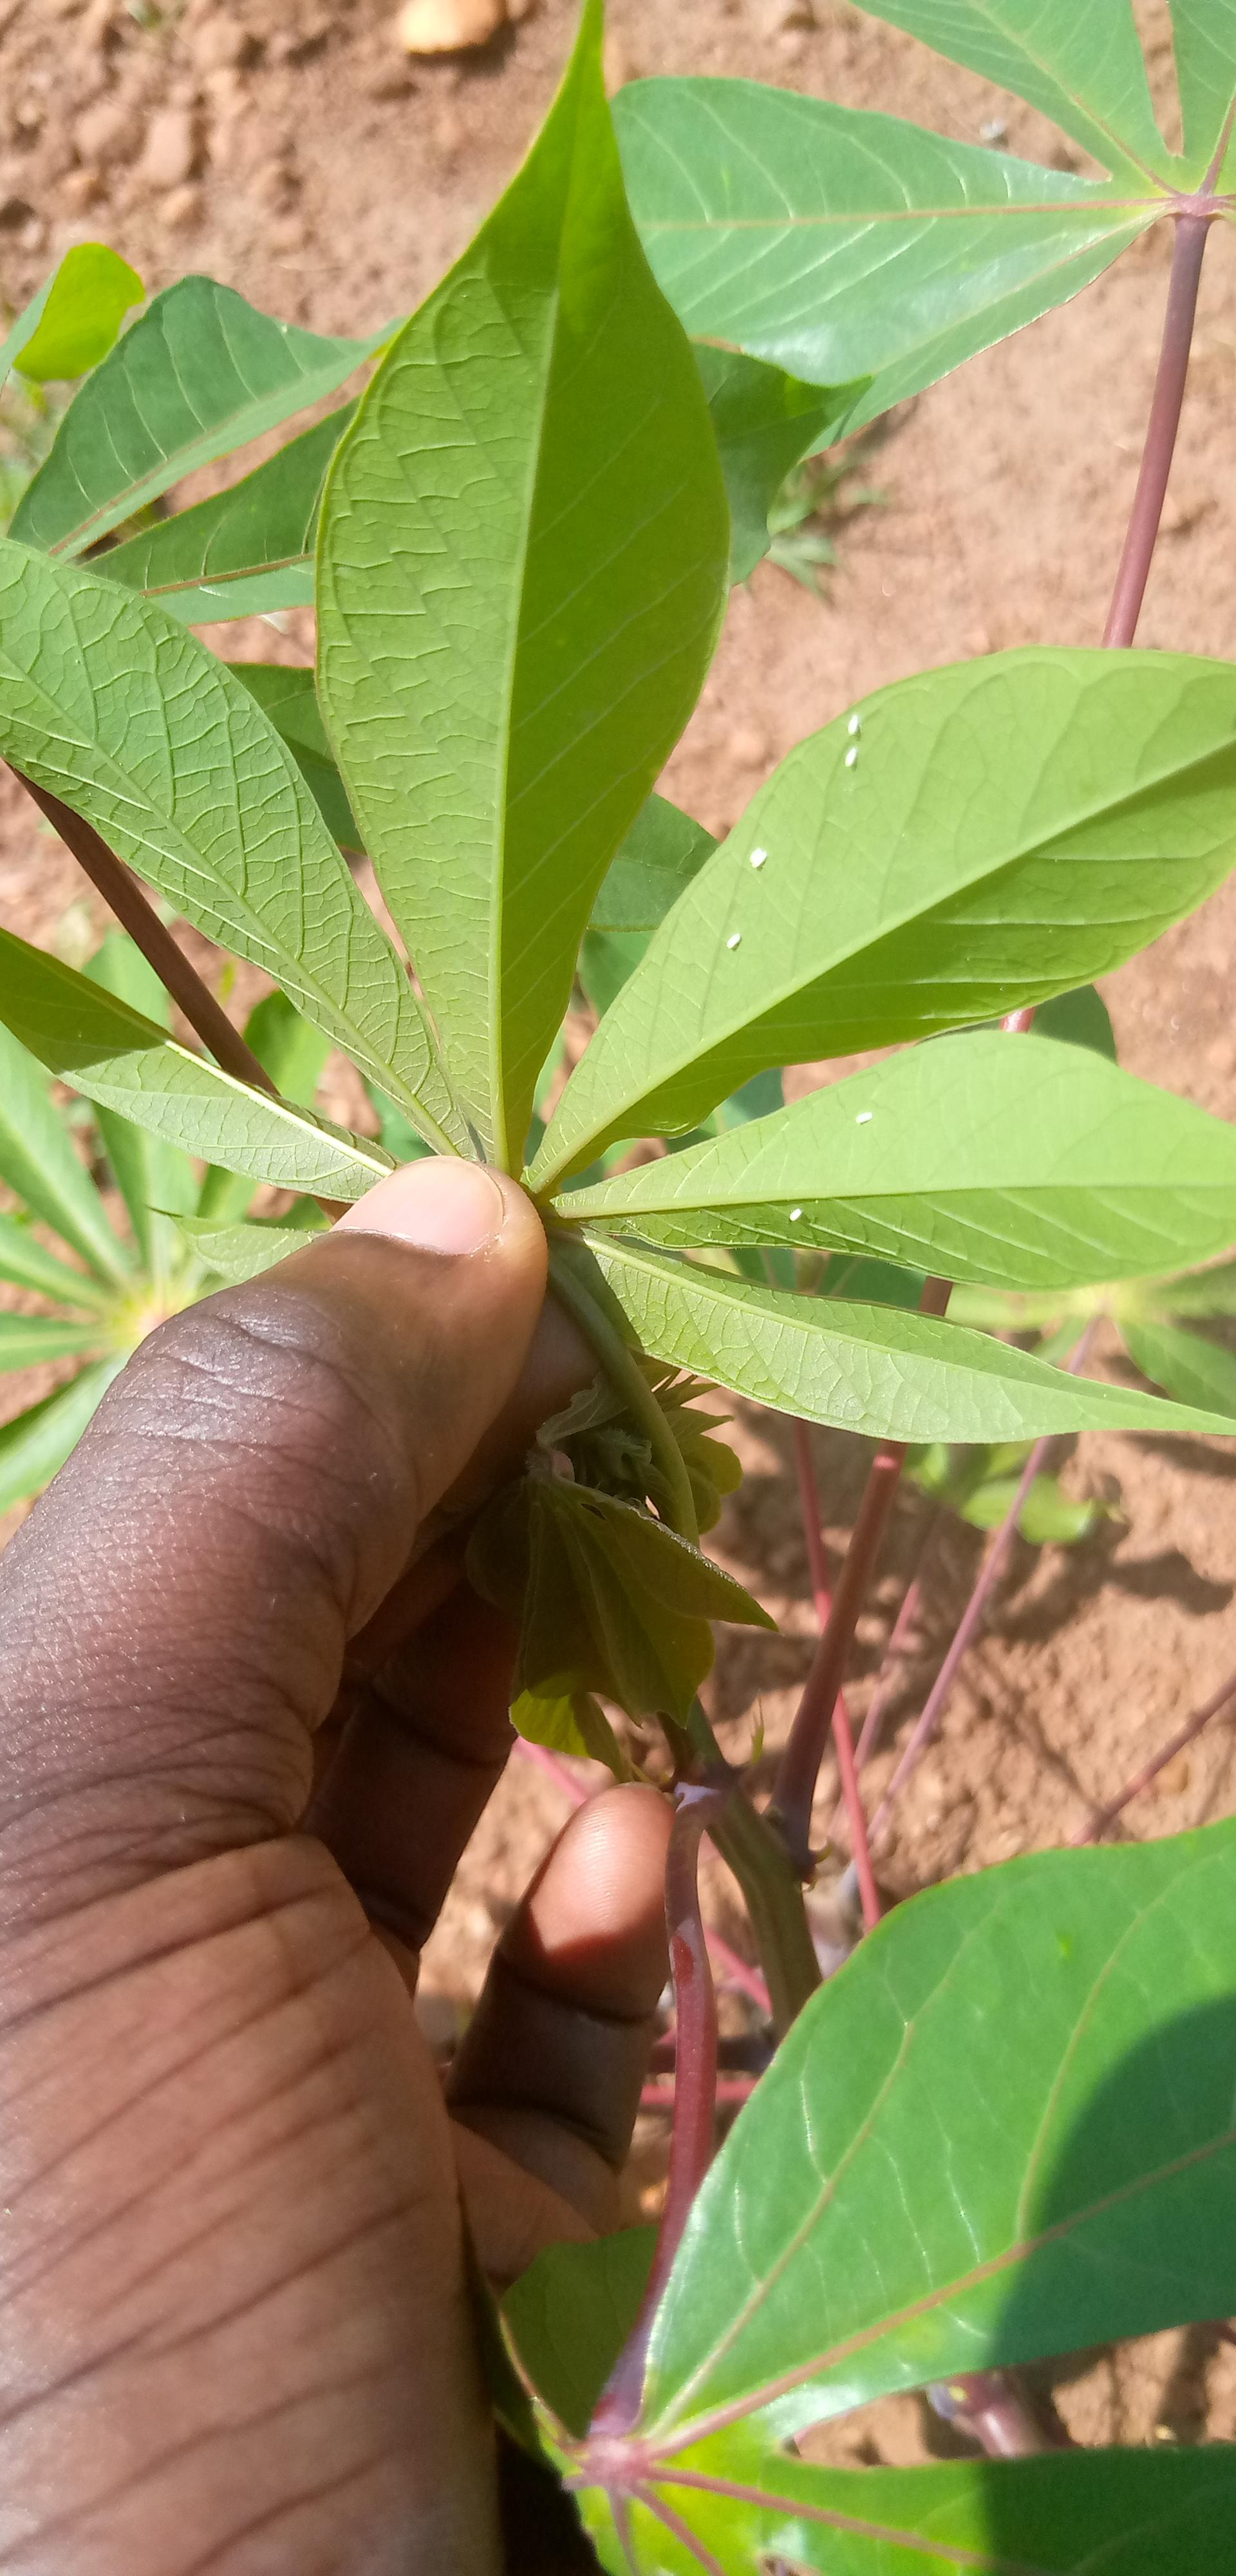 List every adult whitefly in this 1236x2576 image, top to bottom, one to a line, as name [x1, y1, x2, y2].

whitefly [846, 712, 865, 736]
whitefly [843, 746, 859, 769]
whitefly [749, 846, 769, 873]
whitefly [726, 932, 745, 952]
whitefly [853, 1110, 873, 1124]
whitefly [788, 1207, 803, 1226]